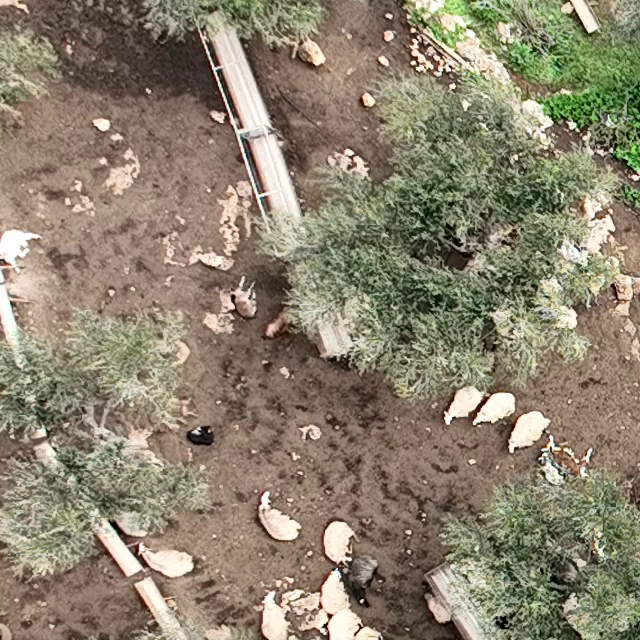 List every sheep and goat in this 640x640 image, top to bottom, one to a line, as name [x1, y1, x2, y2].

sheep [581, 214, 614, 252]
goat [0, 227, 42, 275]
goat [230, 274, 259, 318]
sheep [536, 274, 564, 307]
sheep [346, 293, 374, 338]
goat [262, 296, 300, 340]
sheep [548, 306, 577, 328]
sheep [443, 383, 482, 426]
sheep [472, 390, 516, 427]
sheep [508, 409, 551, 454]
goat [187, 424, 214, 446]
goat [543, 437, 596, 478]
goat [537, 452, 568, 486]
sheep [260, 490, 303, 540]
sheep [110, 508, 151, 537]
sheep [323, 520, 355, 565]
goat [586, 529, 606, 561]
sheep [542, 538, 582, 581]
sheep [137, 542, 195, 578]
sheep [349, 553, 378, 606]
sheep [319, 566, 352, 615]
sheep [262, 589, 289, 639]
sheep [561, 592, 598, 639]
sheep [423, 594, 451, 624]
sheep [329, 609, 362, 639]
sheep [354, 626, 384, 639]